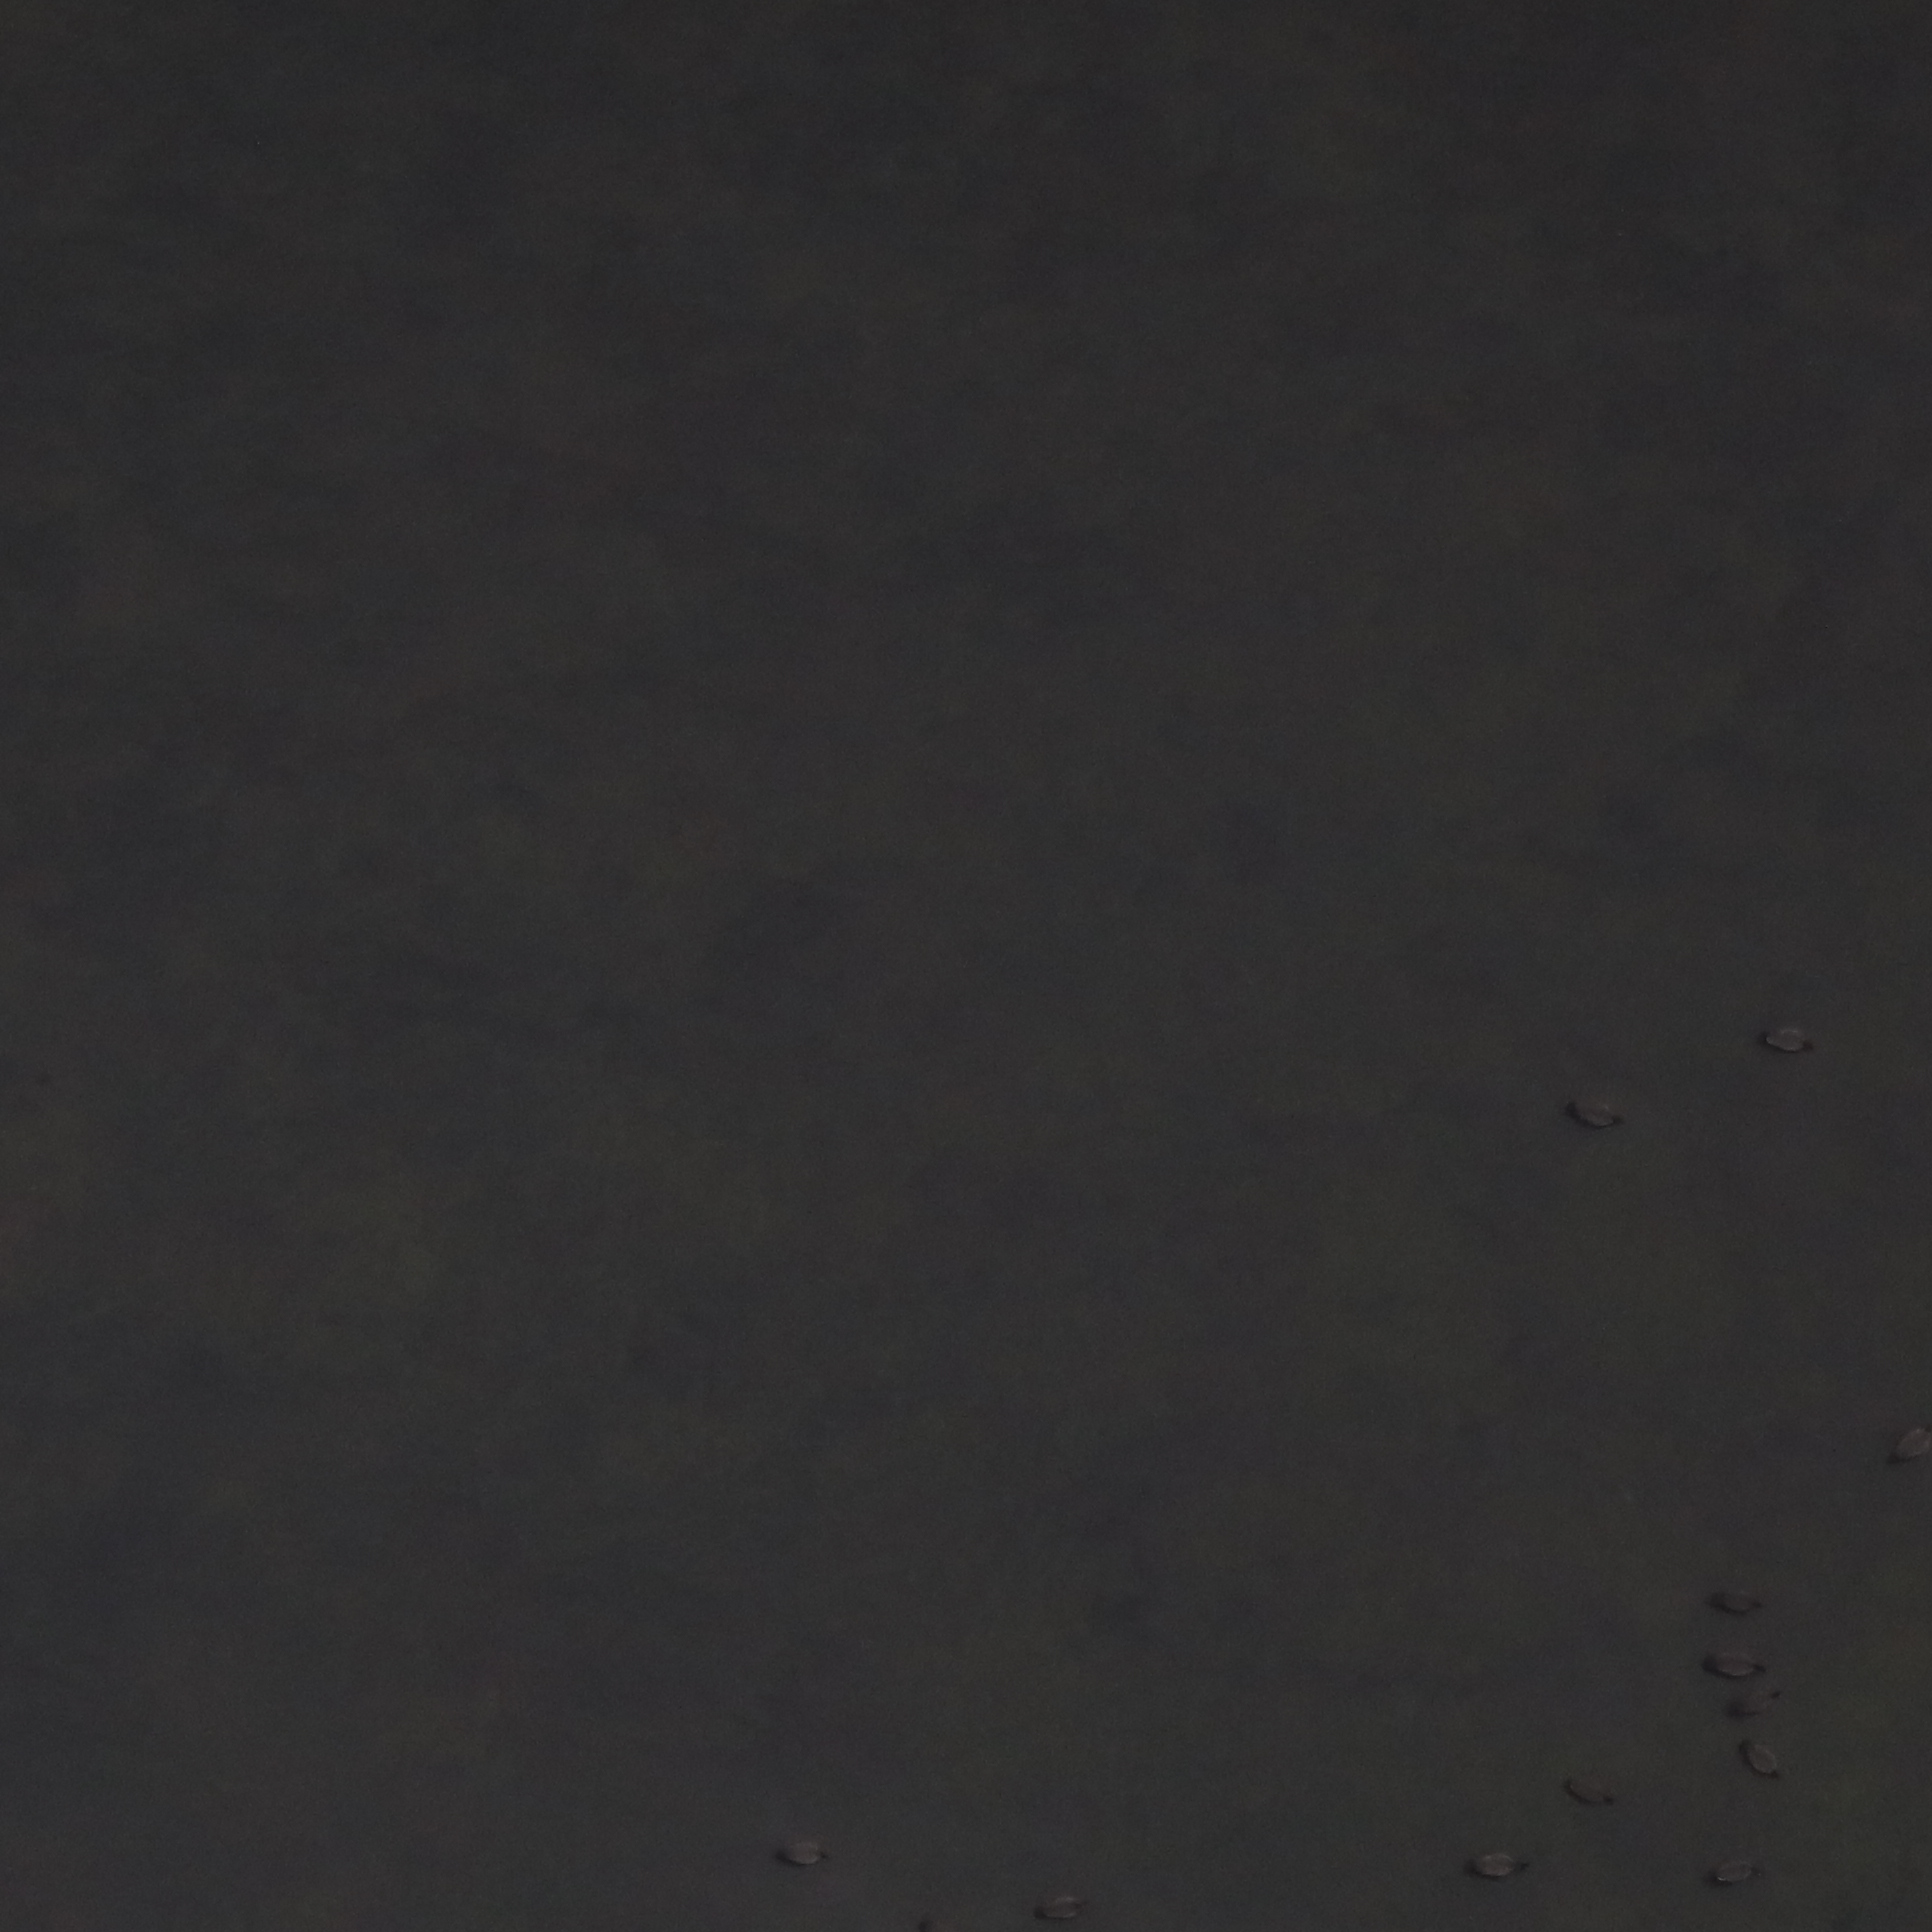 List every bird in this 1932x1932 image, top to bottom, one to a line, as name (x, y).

Canada goose (1790, 1042)
Canada goose (1596, 1107)
Canada goose (1908, 1437)
Canada goose (1731, 1601)
Canada goose (1737, 1661)
Canada goose (1758, 1703)
Canada goose (1761, 1753)
Canada goose (1584, 1785)
Canada goose (806, 1850)
Canada goose (1495, 1864)
Canada goose (1744, 1874)
Canada goose (1064, 1913)